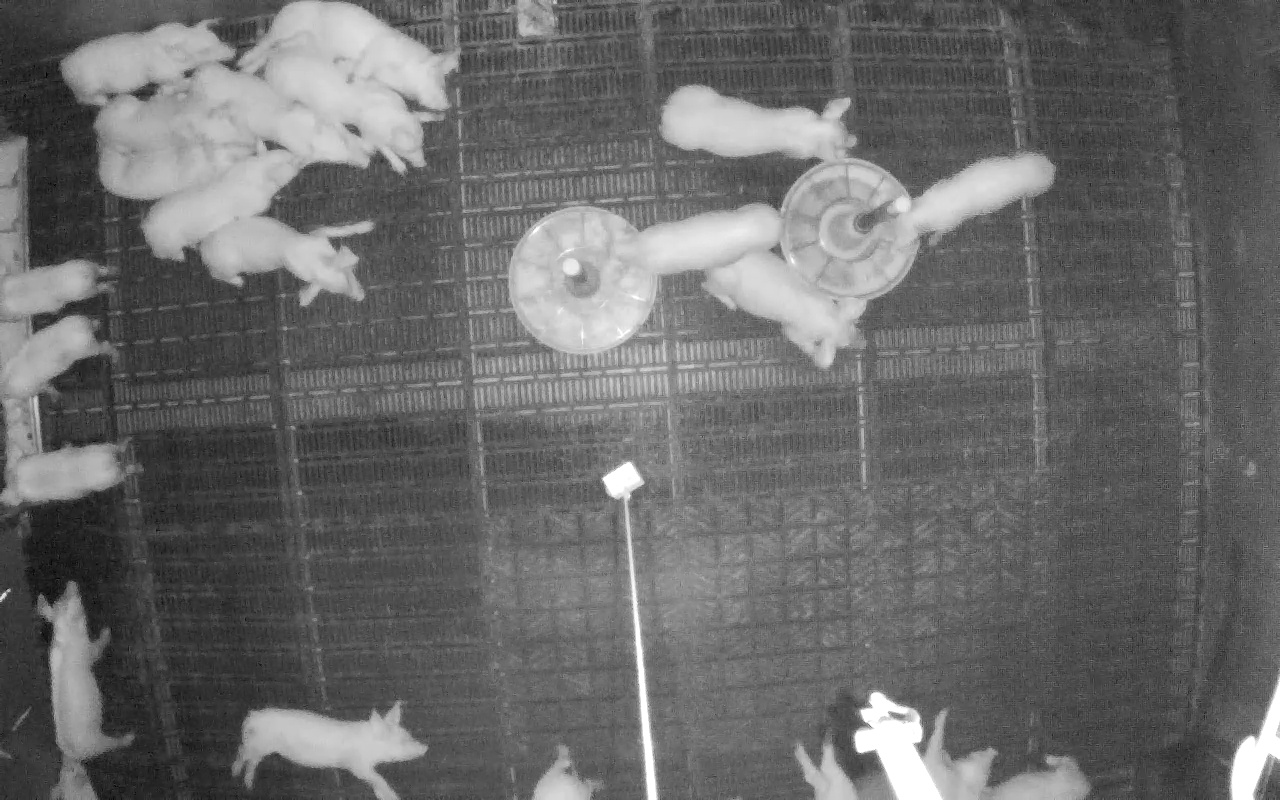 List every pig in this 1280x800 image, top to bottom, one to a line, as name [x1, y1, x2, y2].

pig [237, 2, 463, 112]
pig [59, 18, 237, 107]
pig [264, 44, 448, 176]
pig [153, 61, 376, 170]
pig [656, 83, 859, 161]
pig [91, 91, 259, 163]
pig [97, 122, 258, 202]
pig [143, 138, 307, 262]
pig [883, 151, 1060, 252]
pig [602, 201, 789, 284]
pig [198, 218, 376, 309]
pig [700, 250, 870, 372]
pig [2, 257, 121, 324]
pig [0, 317, 121, 406]
pig [1, 435, 147, 511]
pig [38, 581, 133, 762]
pig [231, 701, 431, 799]
pig [792, 707, 995, 798]
pig [532, 742, 607, 799]
pig [982, 753, 1092, 799]
pig [49, 757, 97, 799]